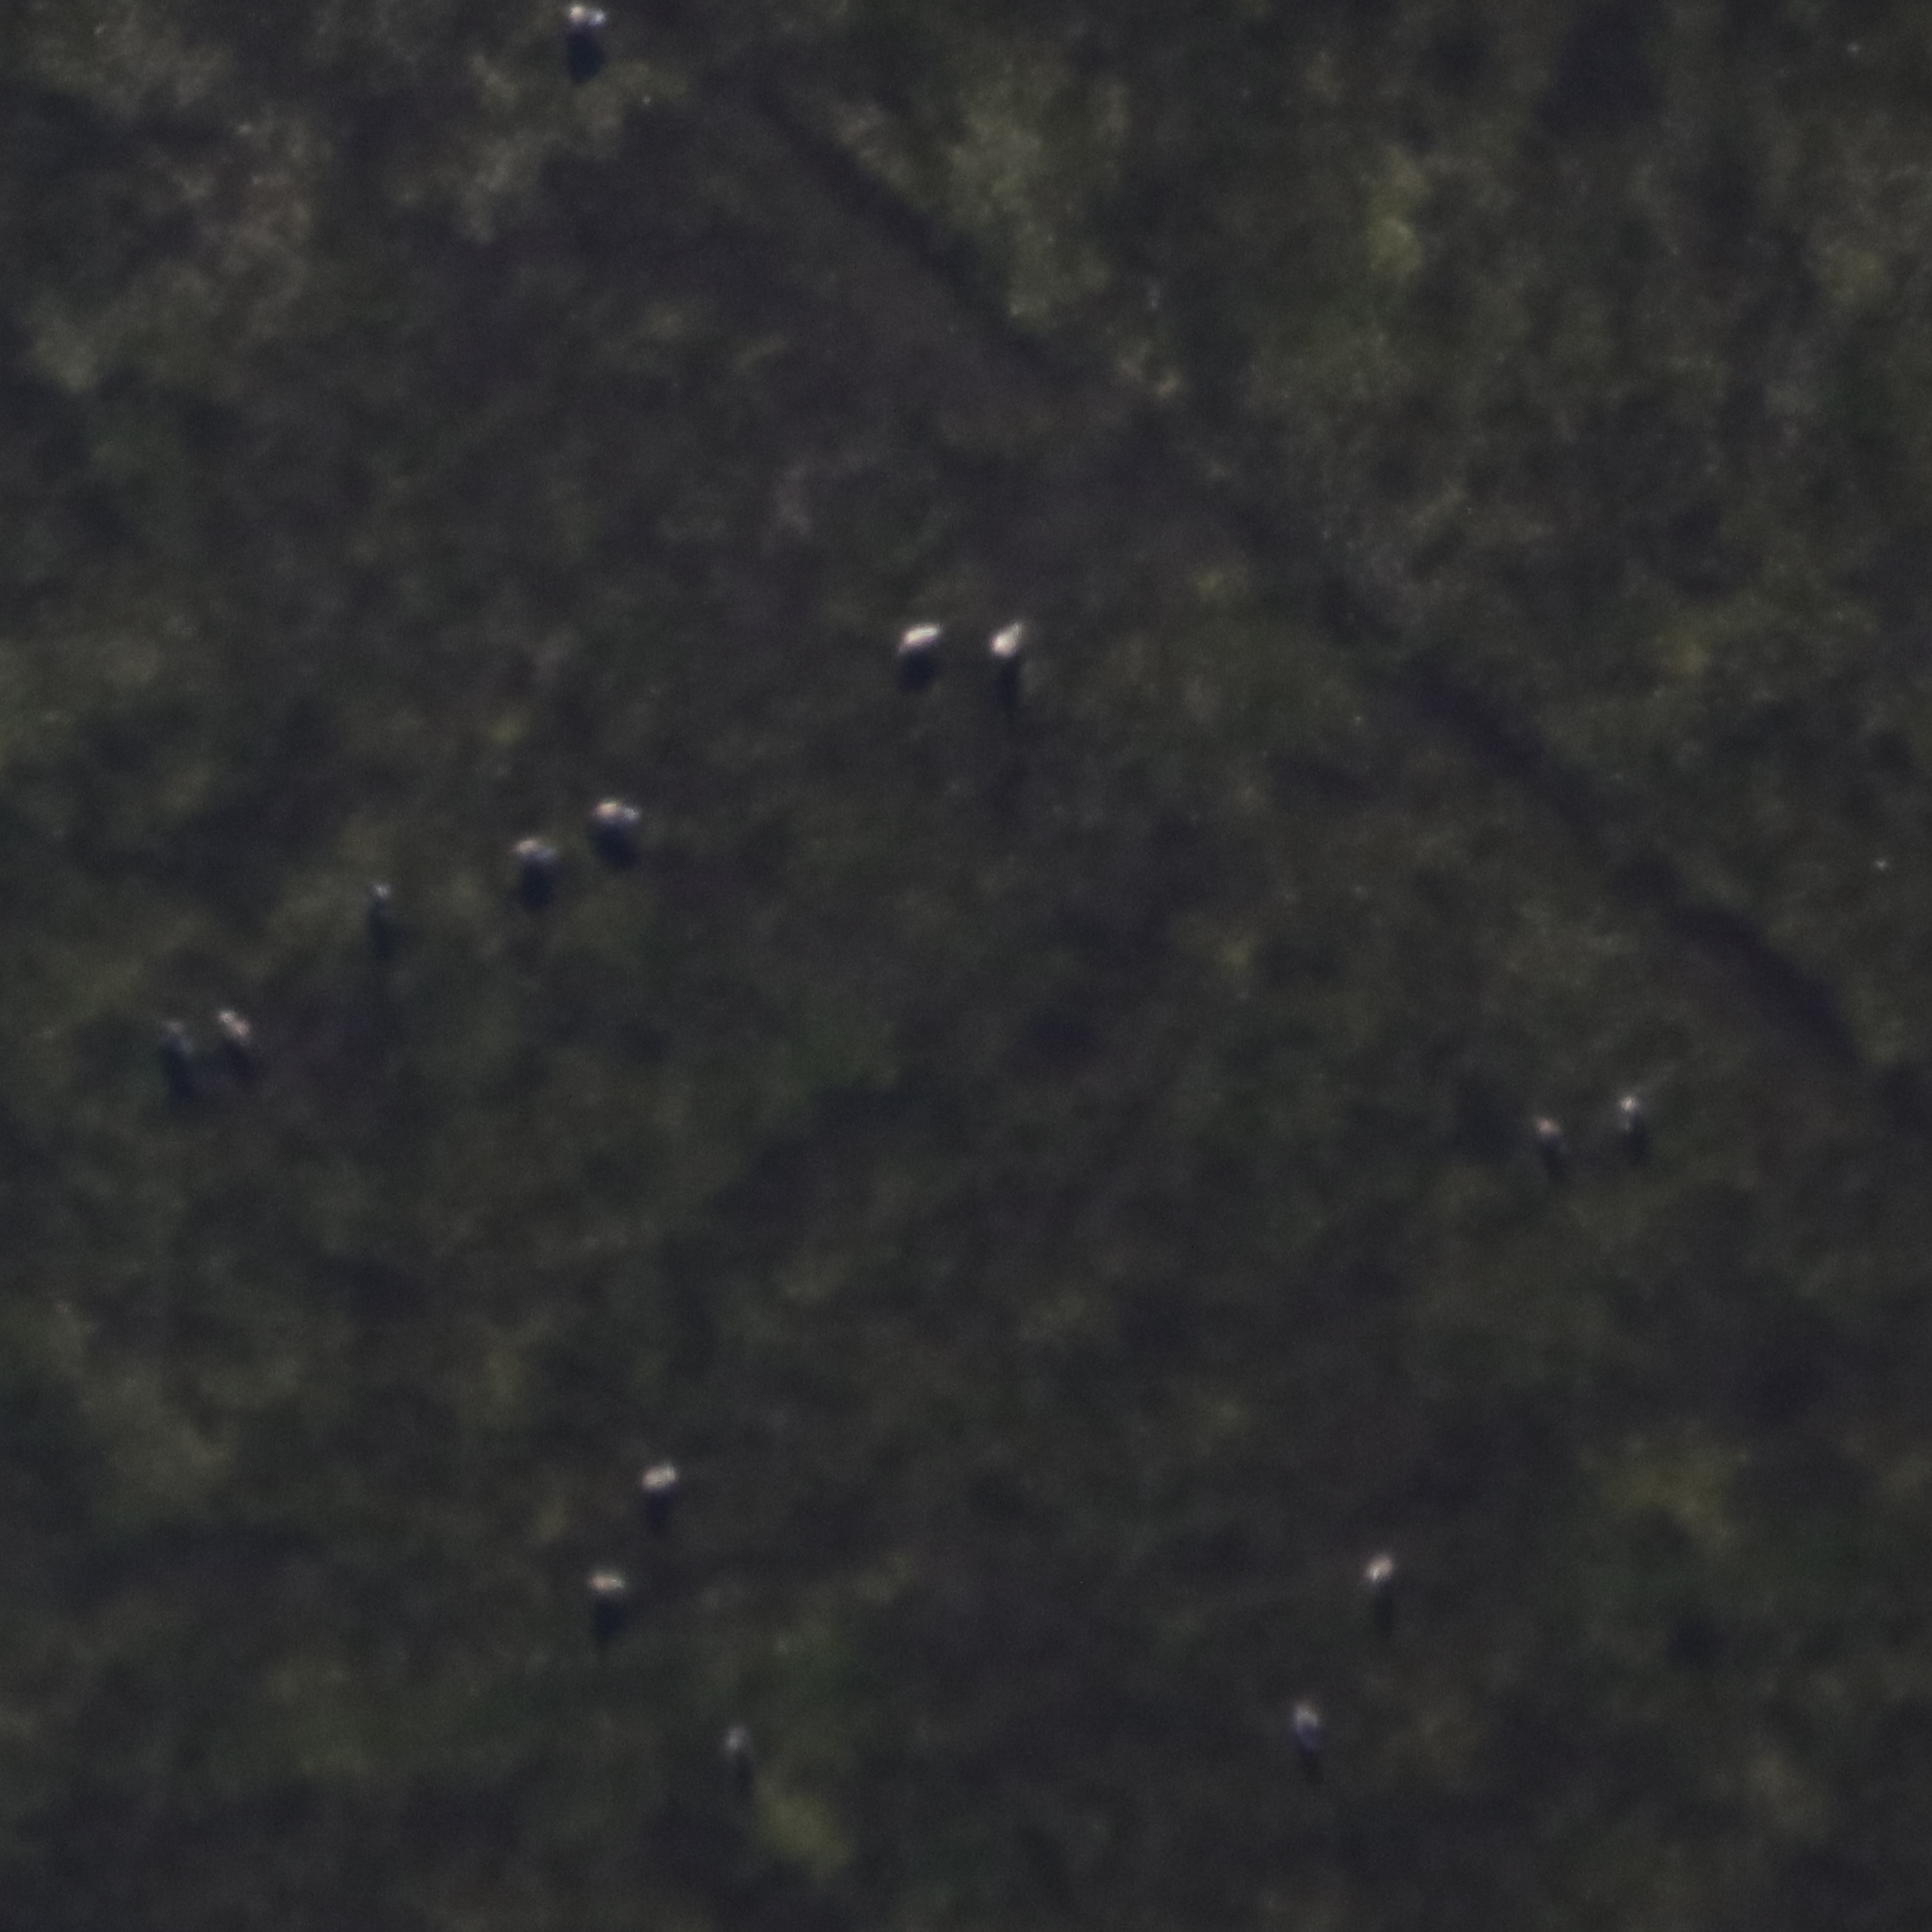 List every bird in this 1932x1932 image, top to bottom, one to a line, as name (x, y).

brant (581, 17)
gull (1006, 643)
gull (909, 645)
brant (614, 808)
brant (536, 854)
brant (383, 894)
brant (232, 1028)
brant (176, 1038)
brant (1629, 1109)
brant (1549, 1132)
brant (660, 1471)
brant (1376, 1568)
brant (614, 1588)
brant (1304, 1718)
brant (740, 1744)